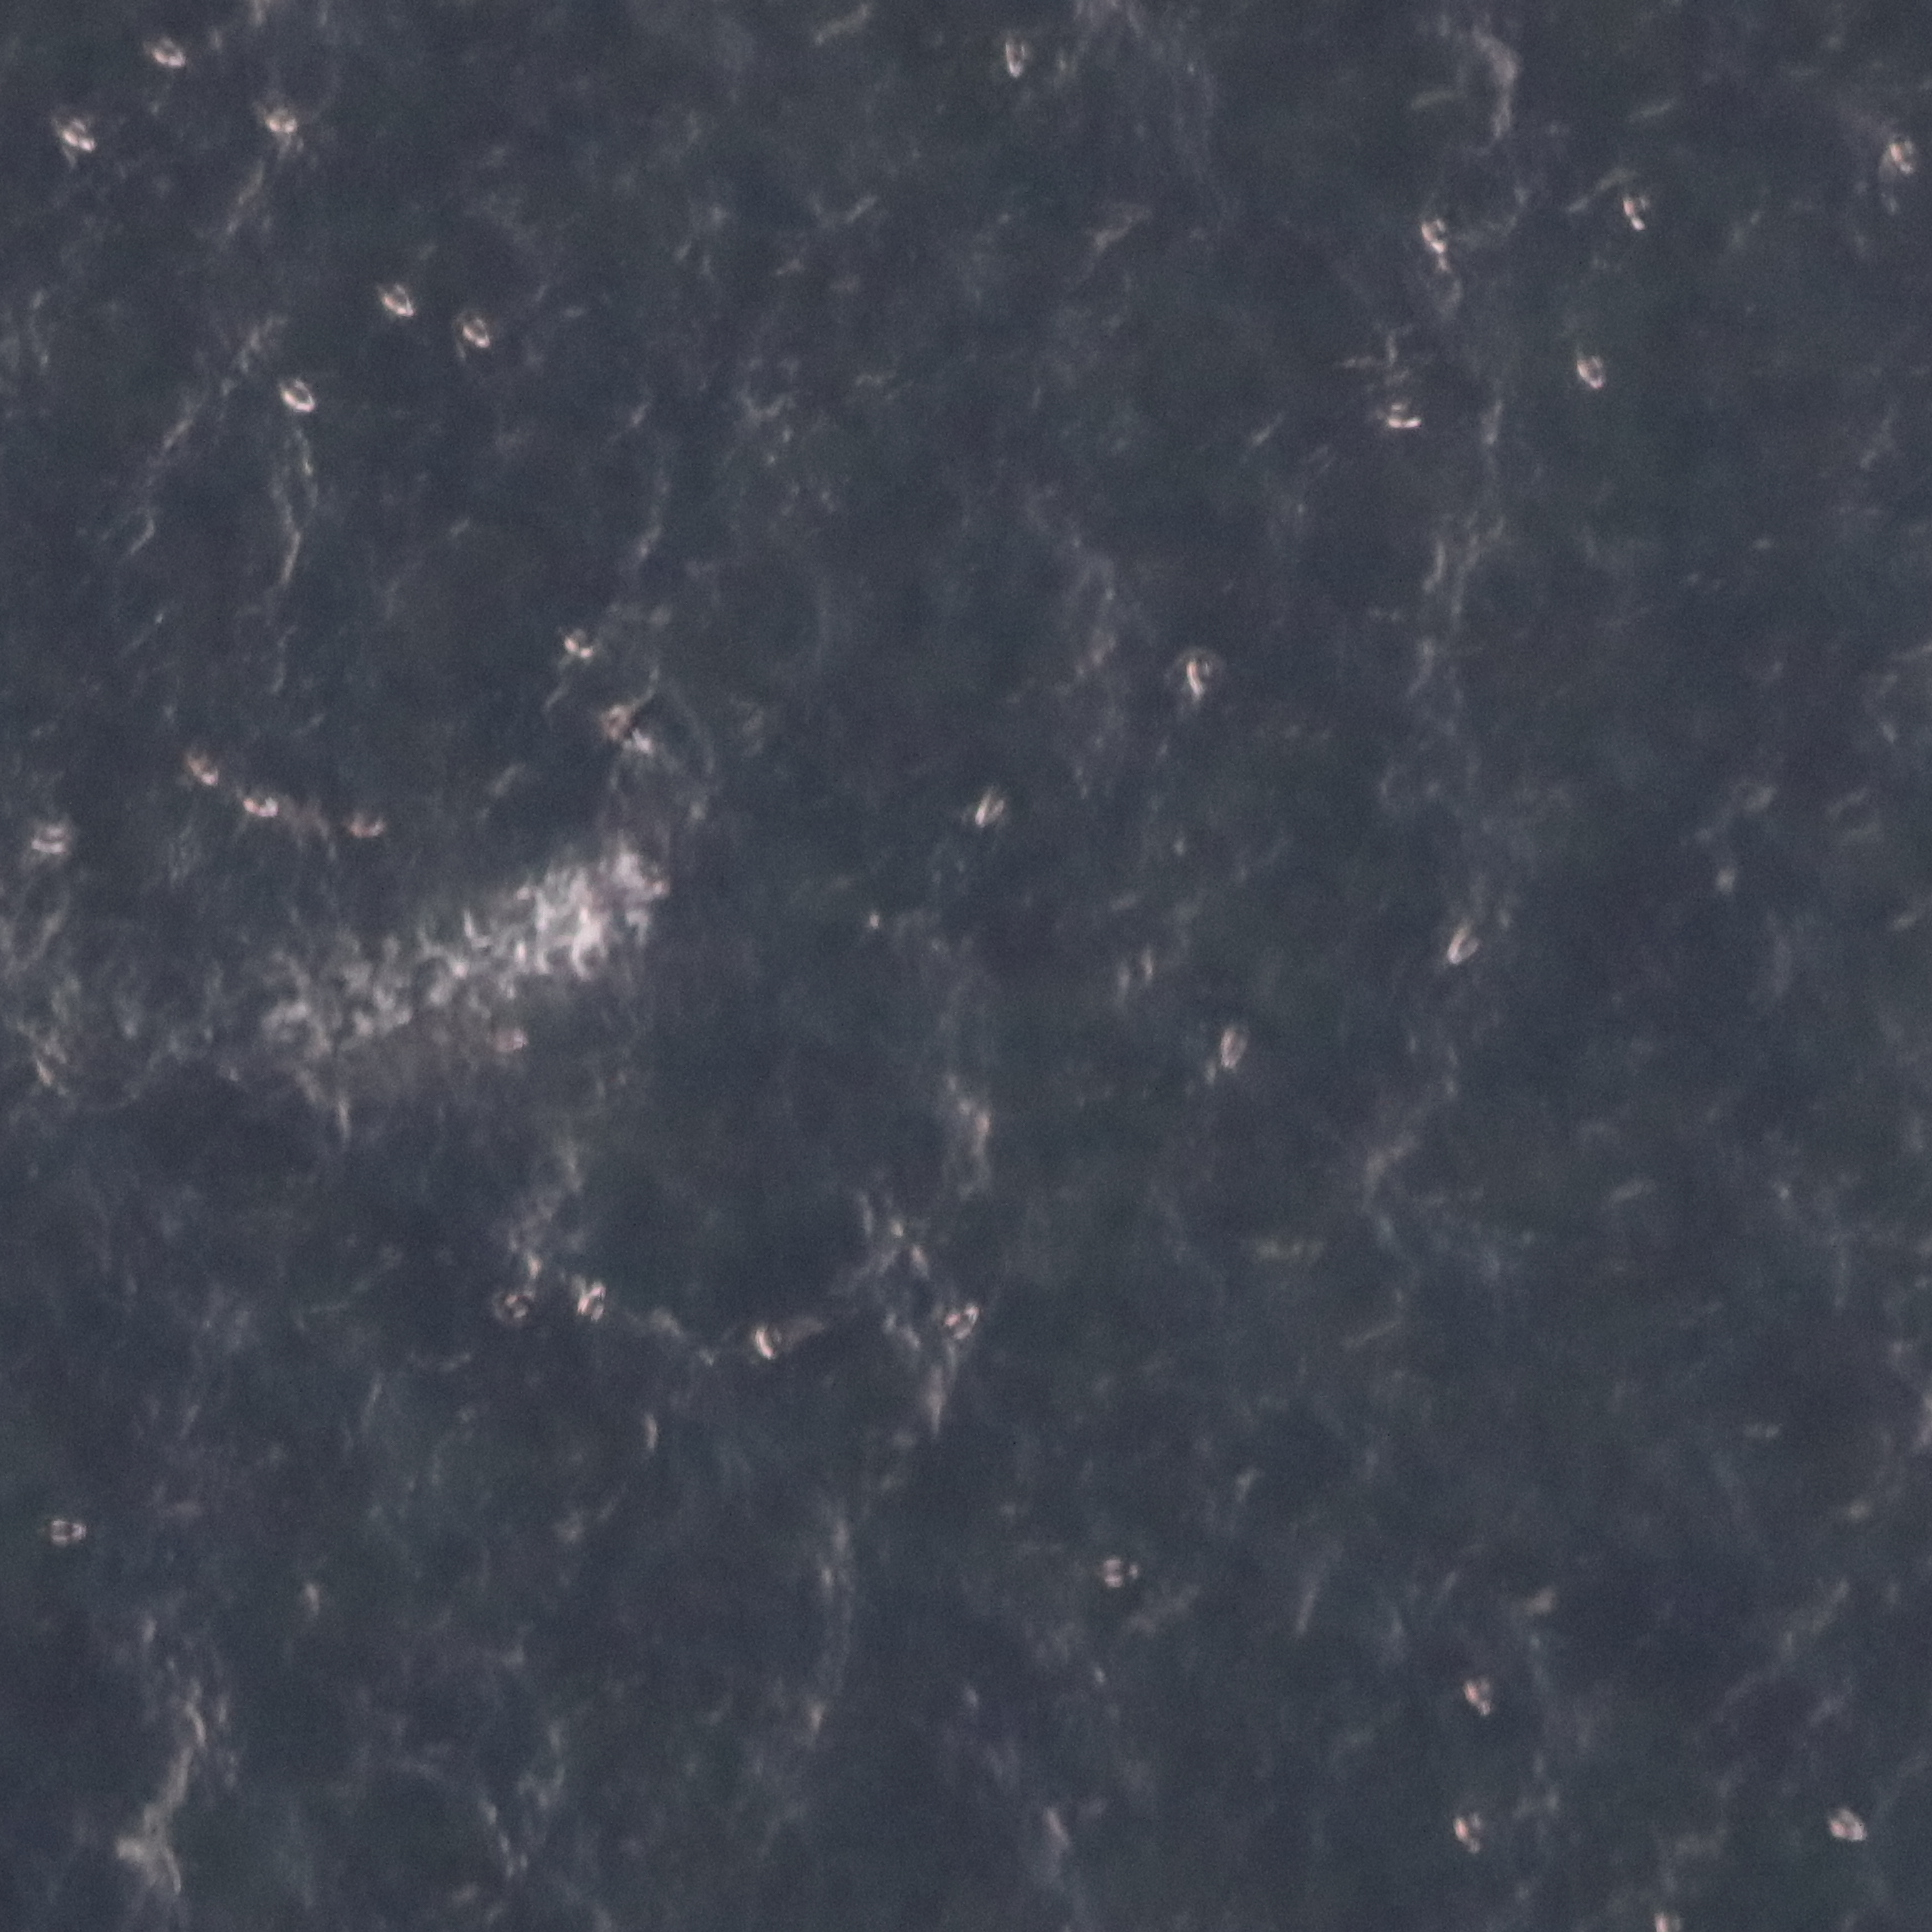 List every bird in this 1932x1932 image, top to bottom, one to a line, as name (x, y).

brant (170, 50)
brant (1015, 50)
brant (280, 121)
brant (79, 129)
brant (1904, 158)
brant (1636, 210)
brant (1437, 230)
brant (394, 300)
brant (477, 329)
brant (1590, 371)
brant (293, 392)
brant (1401, 418)
brant (582, 646)
brant (1201, 675)
brant (208, 770)
brant (265, 804)
brant (988, 806)
brant (359, 819)
brant (60, 840)
brant (1466, 940)
brant (1238, 1047)
brant (516, 1297)
brant (595, 1300)
brant (962, 1317)
brant (768, 1339)
brant (59, 1532)
brant (1108, 1570)
brant (1482, 1697)
brant (1848, 1827)
brant (1470, 1830)
brant (1671, 1928)